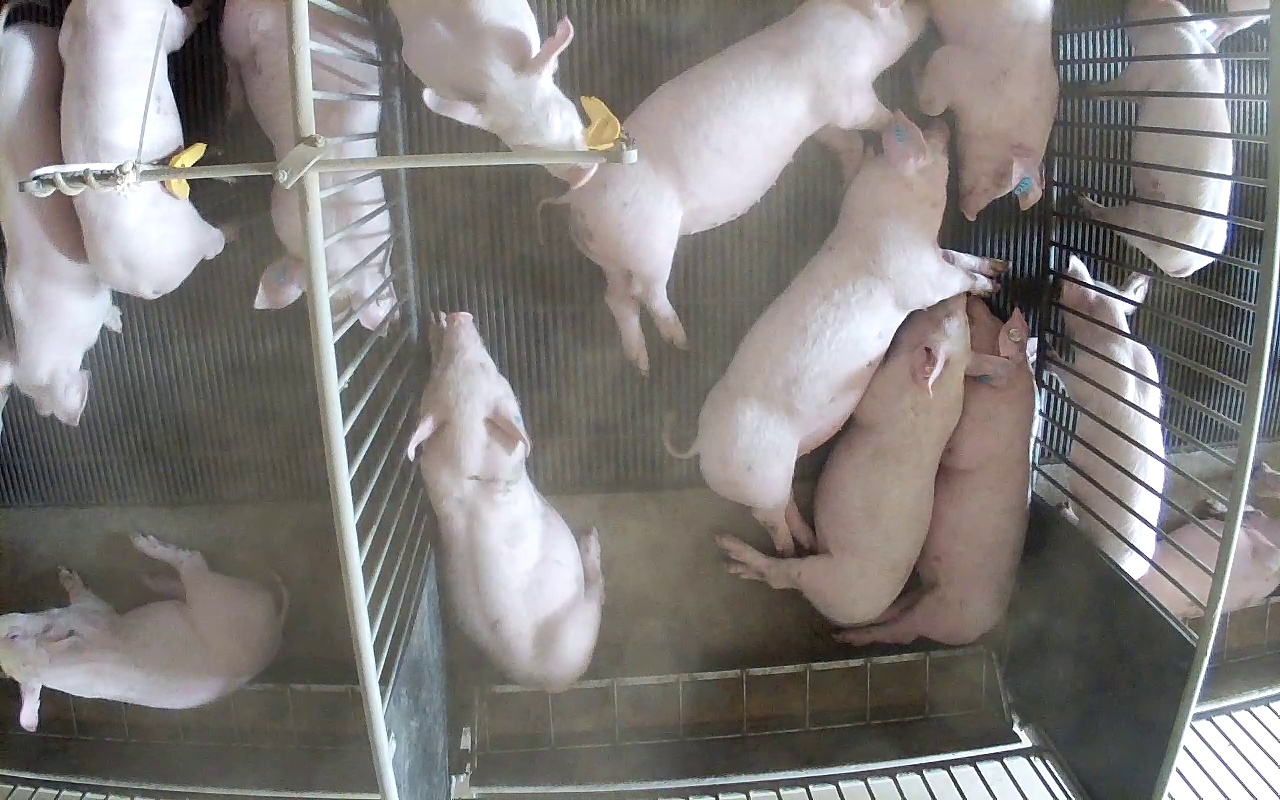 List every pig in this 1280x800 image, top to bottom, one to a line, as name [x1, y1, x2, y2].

pig [390, 0, 598, 191]
pig [538, 0, 930, 377]
pig [1078, 0, 1232, 278]
pig [0, 2, 125, 427]
pig [59, 2, 244, 301]
pig [218, 2, 401, 336]
pig [910, 2, 1061, 223]
pig [663, 109, 1015, 560]
pig [1042, 253, 1168, 583]
pig [711, 291, 1018, 626]
pig [829, 294, 1042, 648]
pig [406, 309, 605, 693]
pig [1137, 510, 1278, 618]
pig [0, 531, 290, 734]